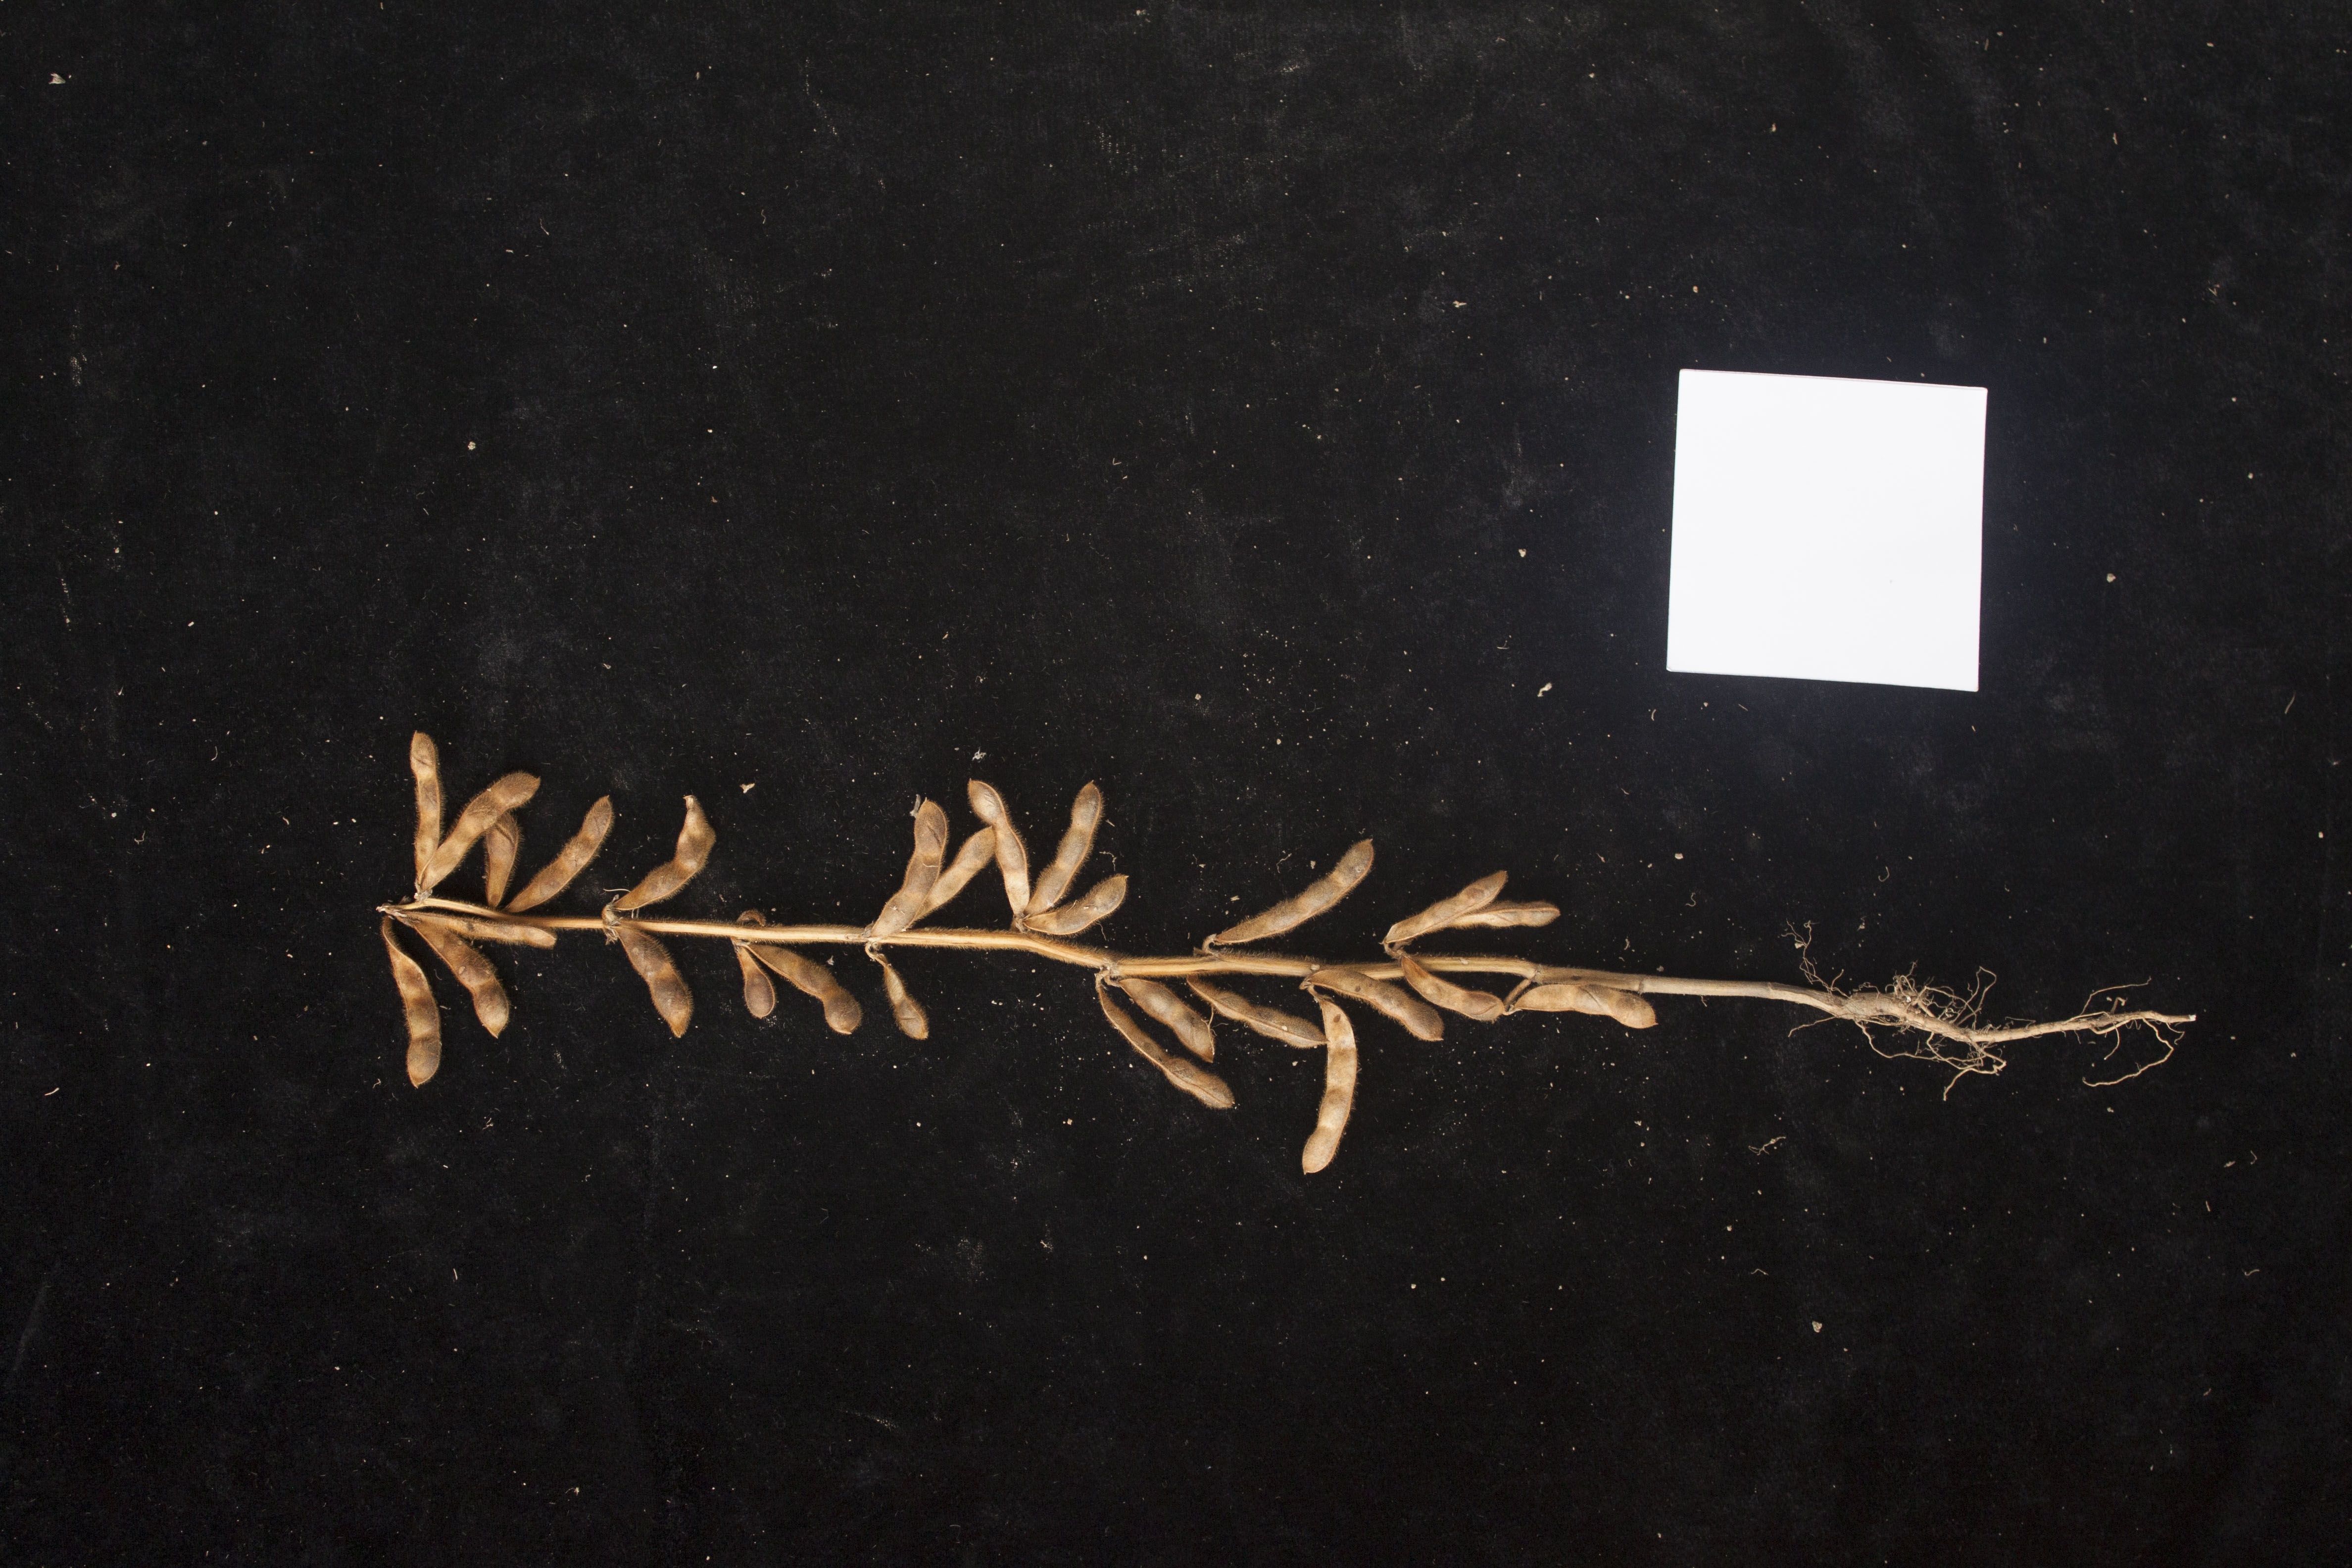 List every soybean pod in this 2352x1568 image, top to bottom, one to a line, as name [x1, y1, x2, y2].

soybean pod [410, 734, 441, 890]
soybean pod [420, 772, 541, 891]
soybean pod [967, 781, 1030, 919]
soybean pod [1028, 783, 1103, 914]
soybean pod [503, 794, 613, 916]
soybean pod [610, 795, 716, 912]
soybean pod [869, 801, 948, 938]
soybean pod [484, 813, 521, 910]
soybean pod [916, 826, 995, 922]
soybean pod [1214, 839, 1375, 946]
soybean pod [1382, 870, 1508, 943]
soybean pod [1021, 875, 1129, 938]
soybean pod [1445, 901, 1563, 930]
soybean pod [403, 913, 557, 952]
soybean pod [381, 914, 441, 1089]
soybean pod [397, 919, 510, 1041]
soybean pod [608, 928, 693, 1040]
soybean pod [749, 945, 862, 1036]
soybean pod [734, 946, 778, 1021]
soybean pod [1397, 949, 1505, 1023]
soybean pod [870, 952, 930, 1042]
soybean pod [1301, 967, 1444, 1044]
soybean pod [1113, 978, 1216, 1065]
soybean pod [1183, 980, 1326, 1049]
soybean pod [1508, 982, 1656, 1030]
soybean pod [1096, 986, 1236, 1112]
soybean pod [1302, 996, 1359, 1176]